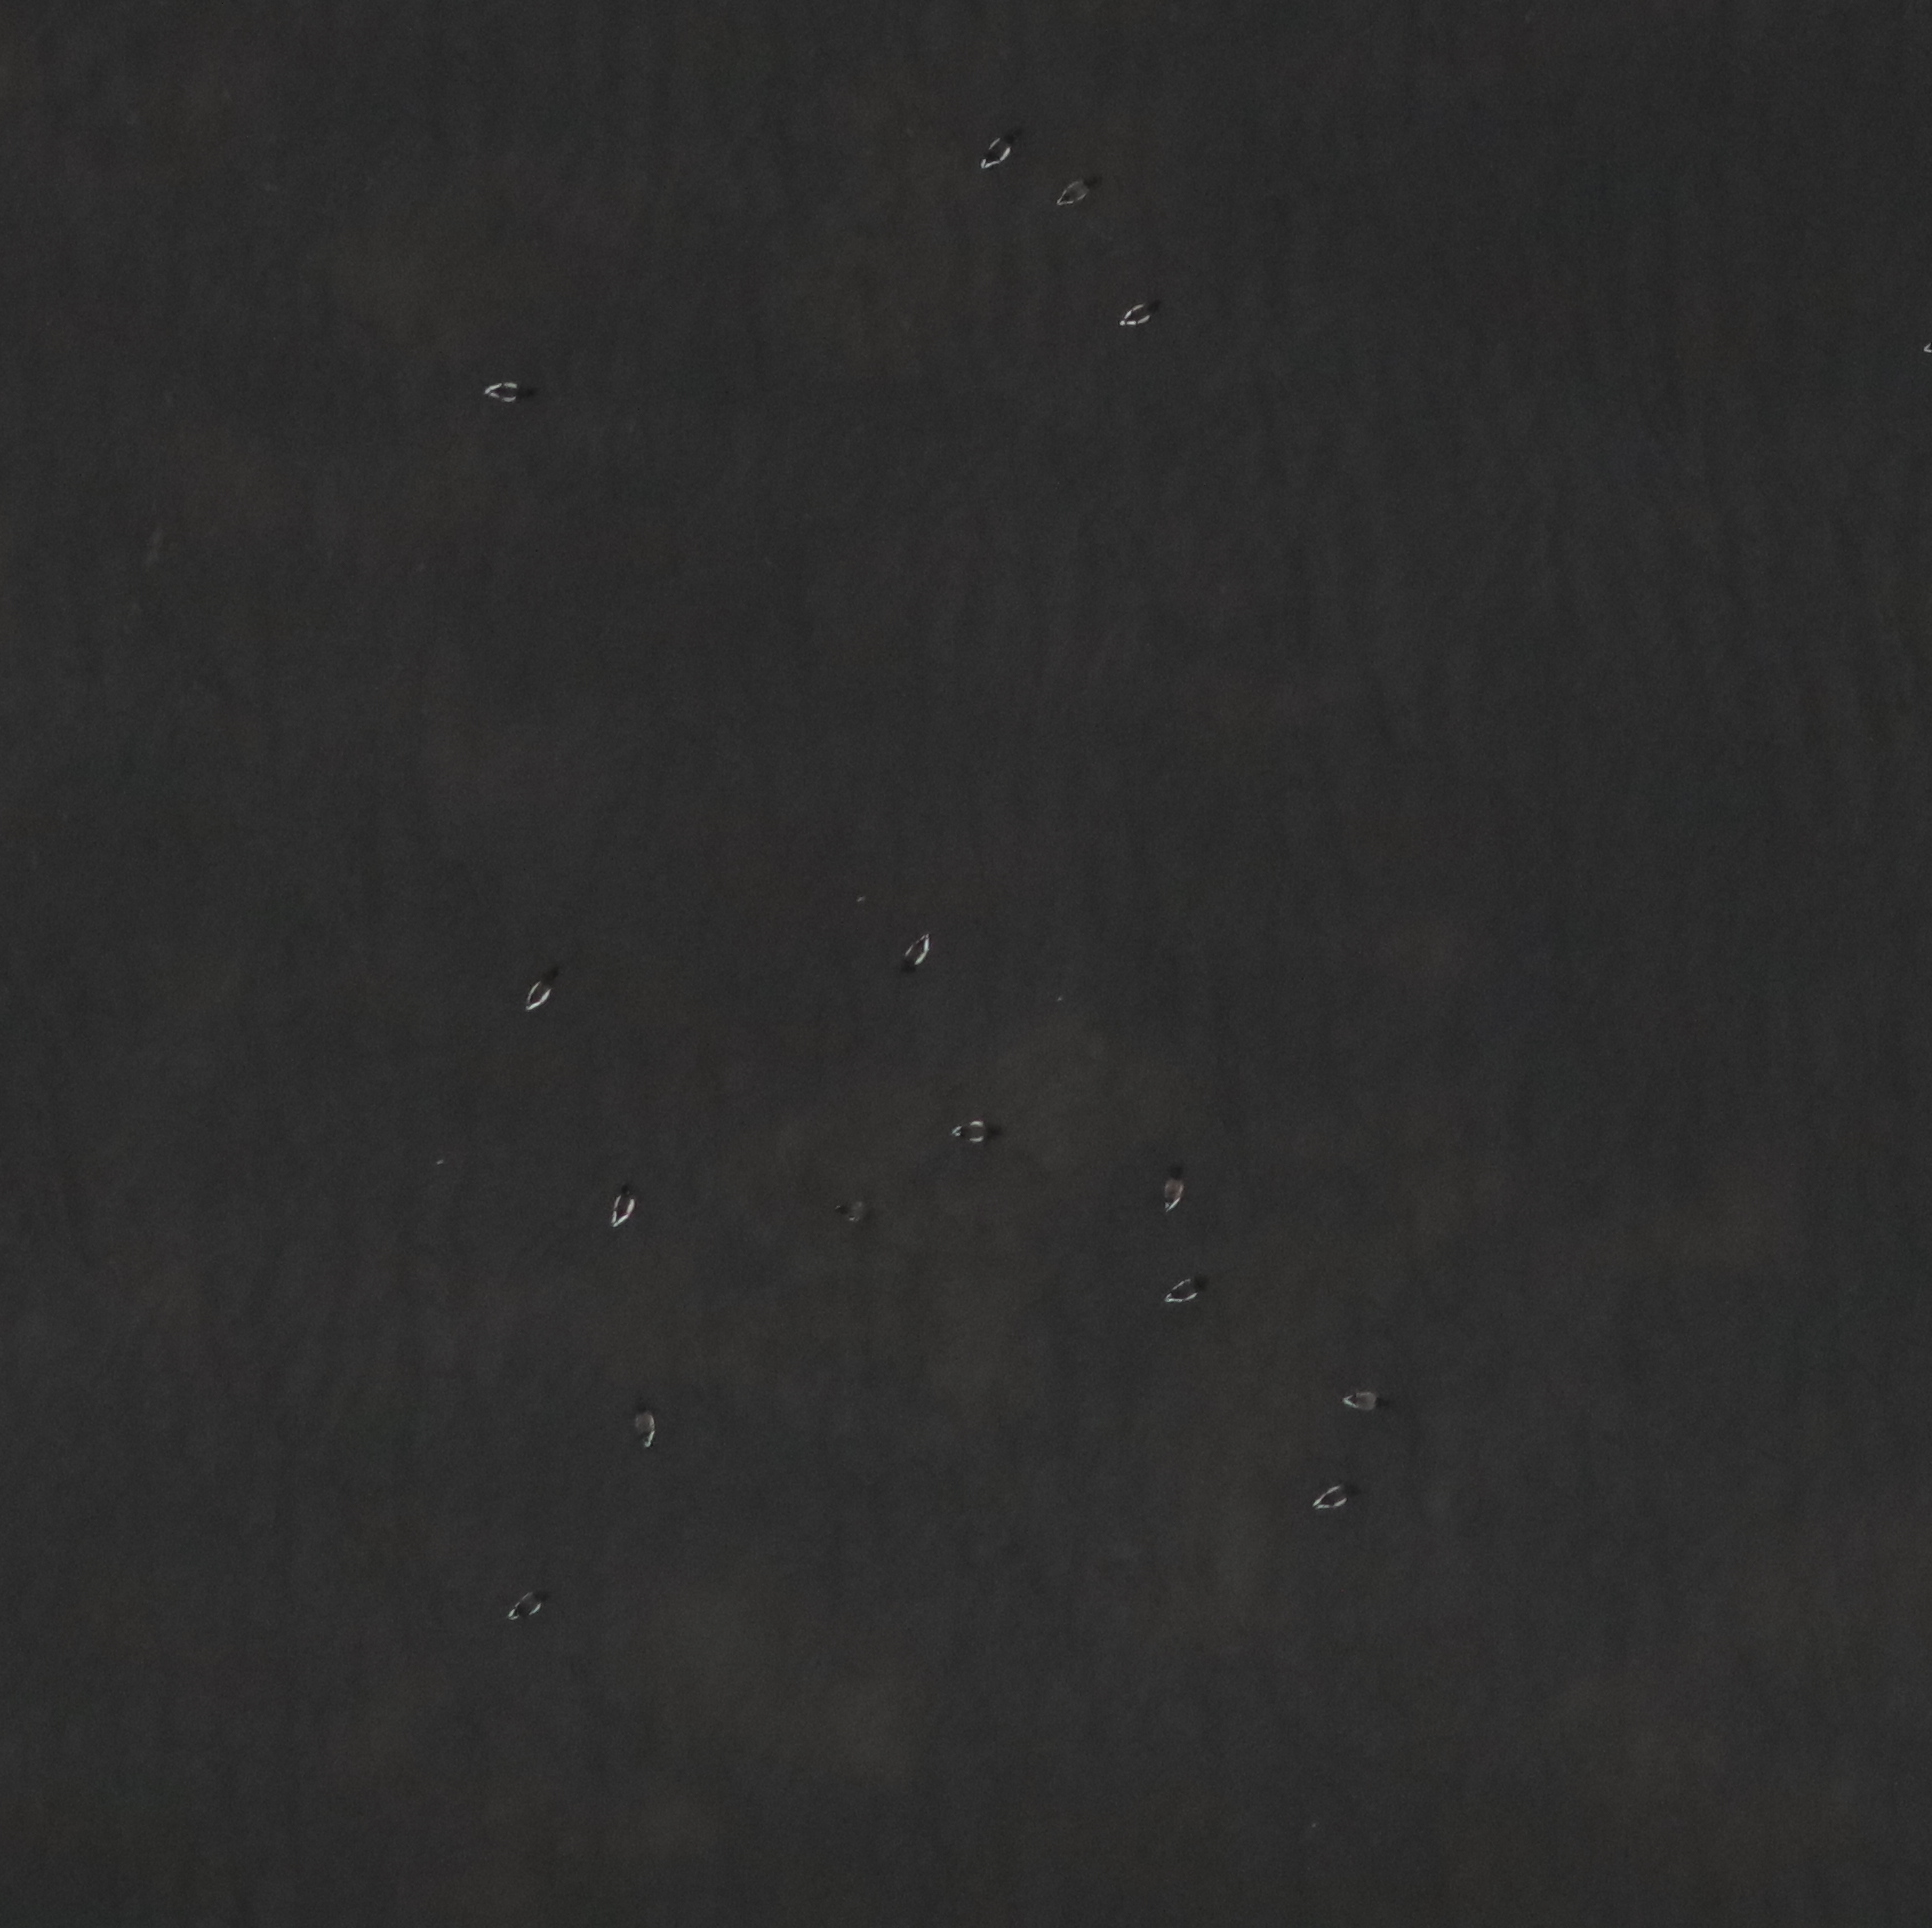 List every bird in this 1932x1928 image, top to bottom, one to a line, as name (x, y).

brant (997, 151)
brant (1075, 189)
brant (1142, 314)
brant (507, 391)
brant (917, 953)
brant (539, 992)
brant (975, 1132)
brant (1174, 1191)
brant (623, 1207)
brant (855, 1212)
brant (1184, 1288)
brant (1365, 1400)
brant (643, 1429)
brant (1334, 1498)
brant (526, 1604)